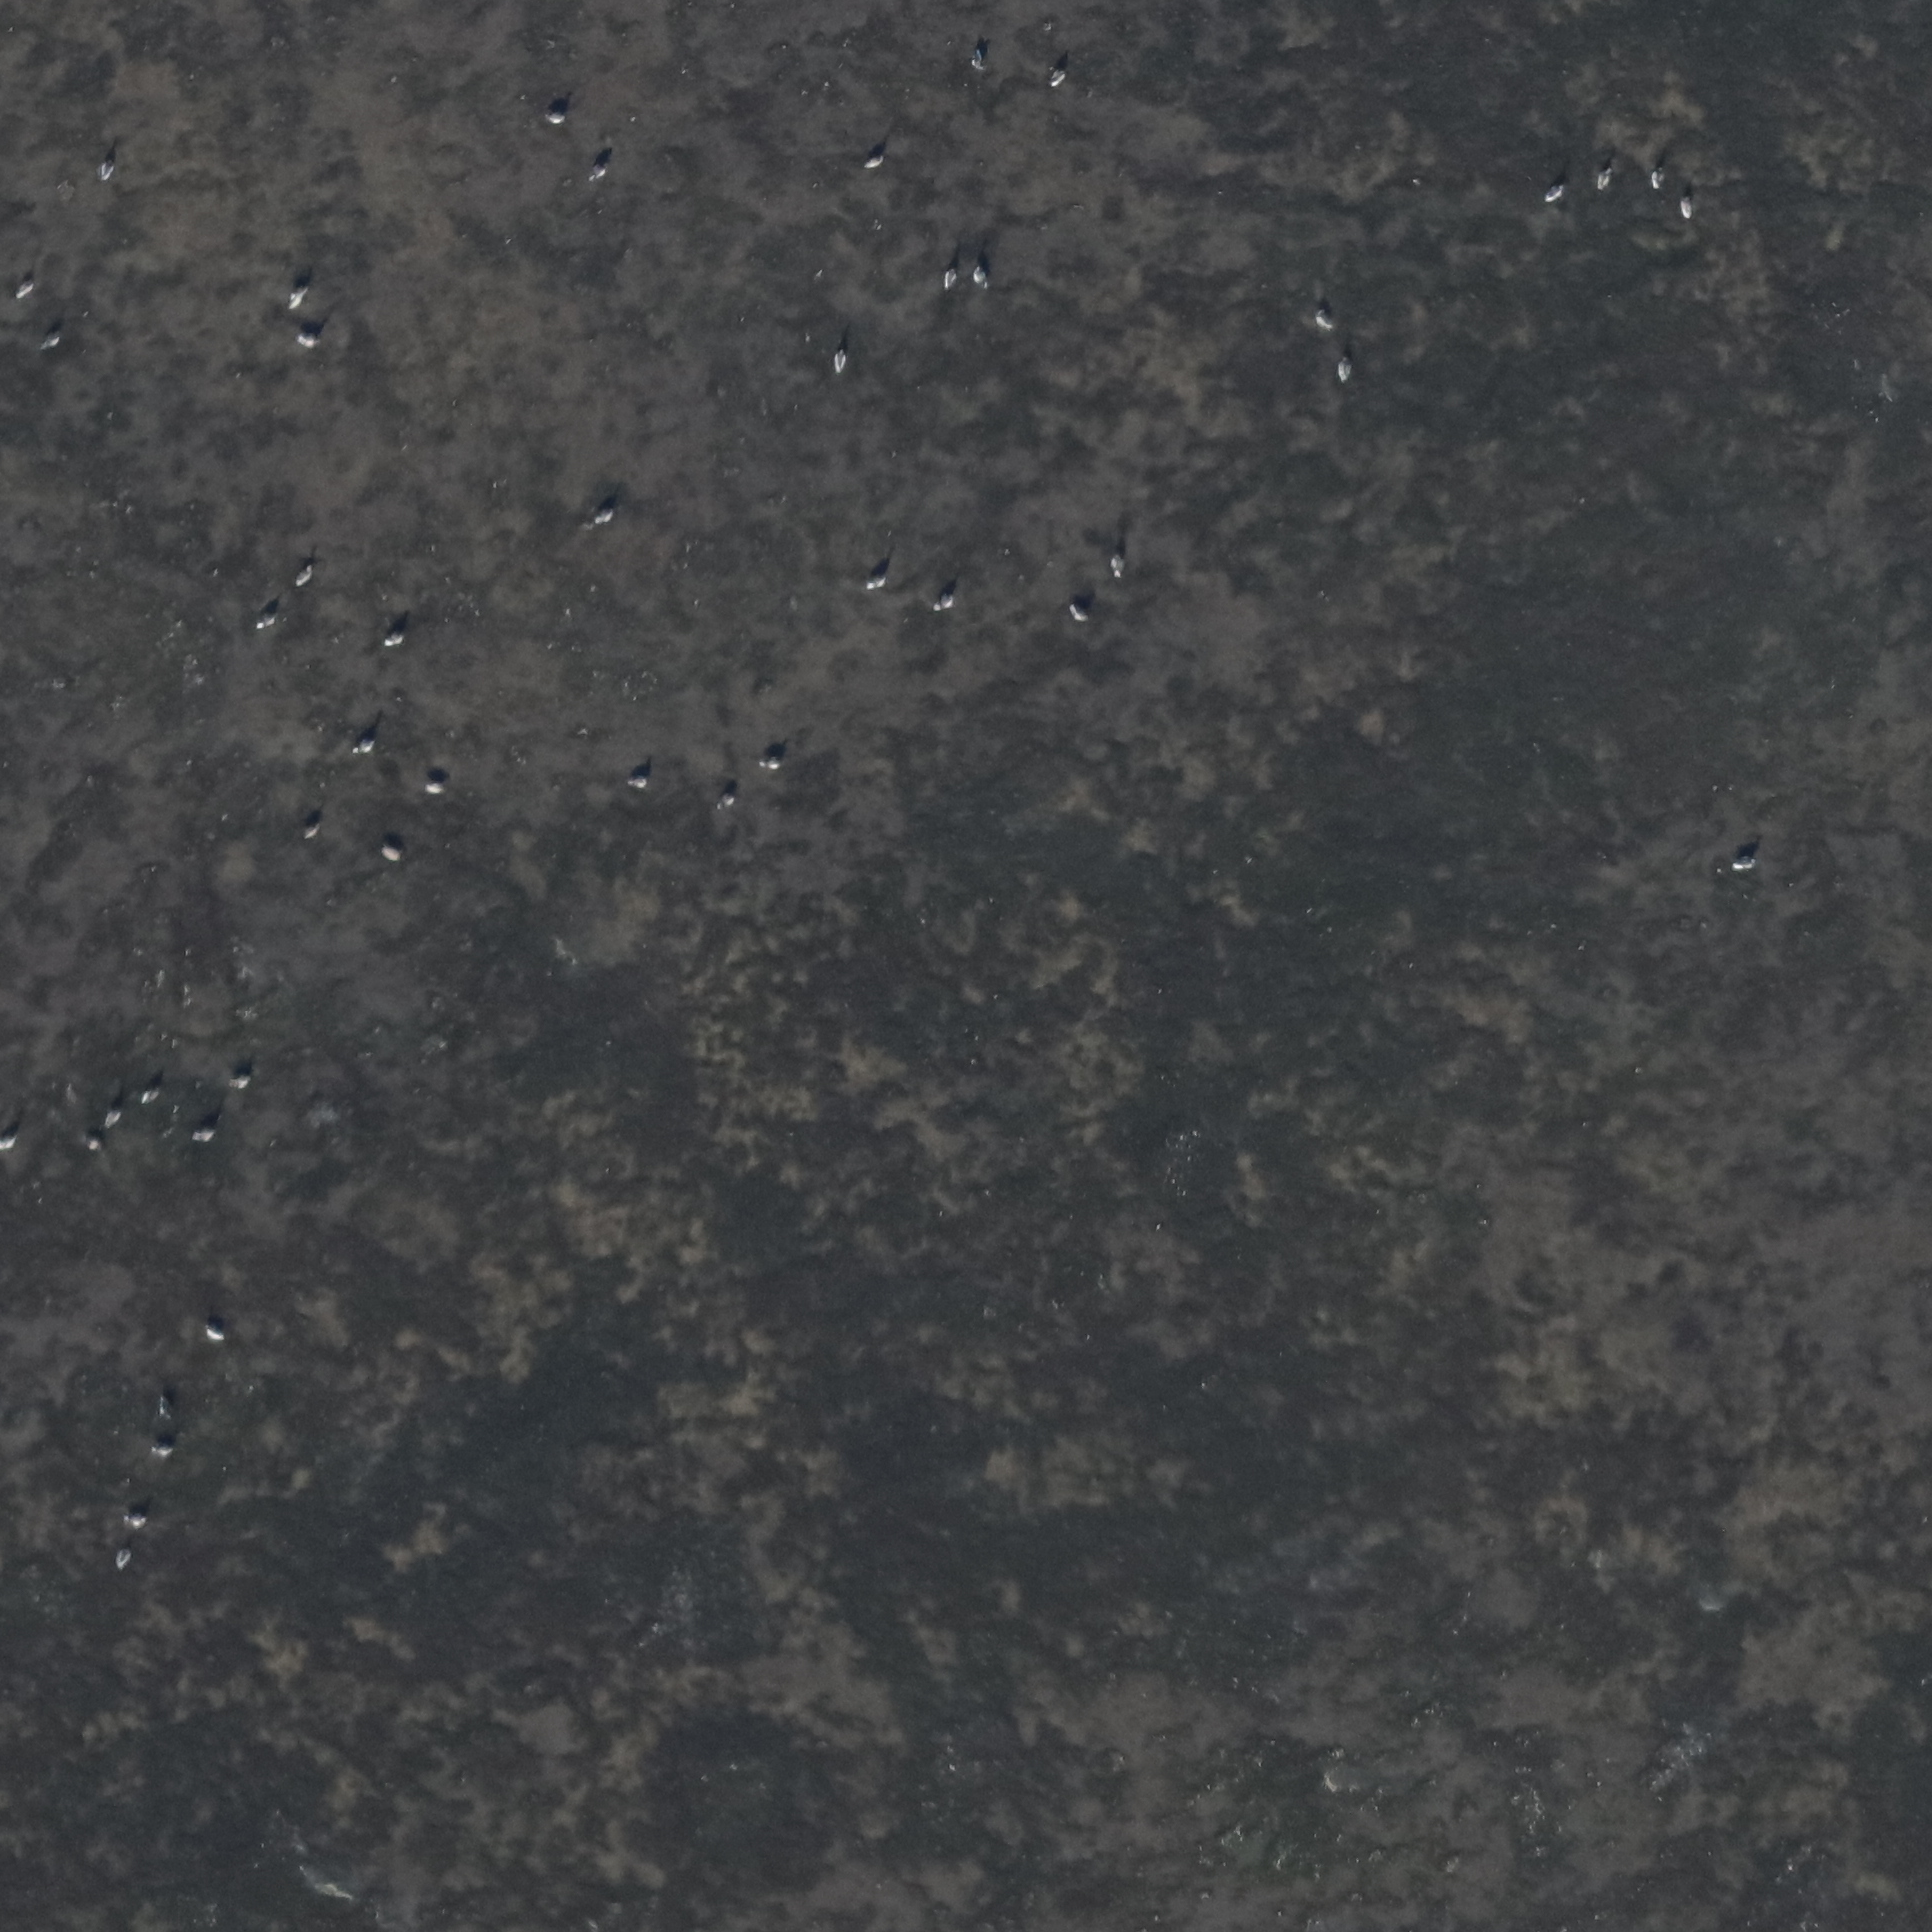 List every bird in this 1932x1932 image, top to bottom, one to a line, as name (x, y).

brant (982, 62)
brant (1058, 73)
brant (561, 119)
brant (873, 162)
brant (604, 170)
brant (104, 172)
brant (1659, 176)
brant (1599, 178)
brant (1558, 193)
brant (1683, 209)
brant (977, 272)
brant (947, 275)
brant (27, 289)
brant (299, 293)
brant (1324, 315)
brant (310, 337)
brant (53, 342)
brant (843, 363)
brant (1347, 363)
brant (601, 517)
brant (1119, 562)
brant (303, 573)
brant (877, 583)
brant (947, 605)
brant (1082, 614)
brant (266, 619)
brant (395, 639)
brant (364, 748)
brant (777, 762)
brant (642, 784)
brant (440, 786)
brant (730, 796)
brant (305, 829)
brant (391, 855)
brant (1742, 864)
brant (241, 1082)
brant (148, 1093)
brant (113, 1113)
brant (205, 1134)
brant (6, 1141)
brant (97, 1143)
brant (215, 1333)
brant (163, 1403)
brant (162, 1450)
brant (132, 1520)
brant (122, 1560)